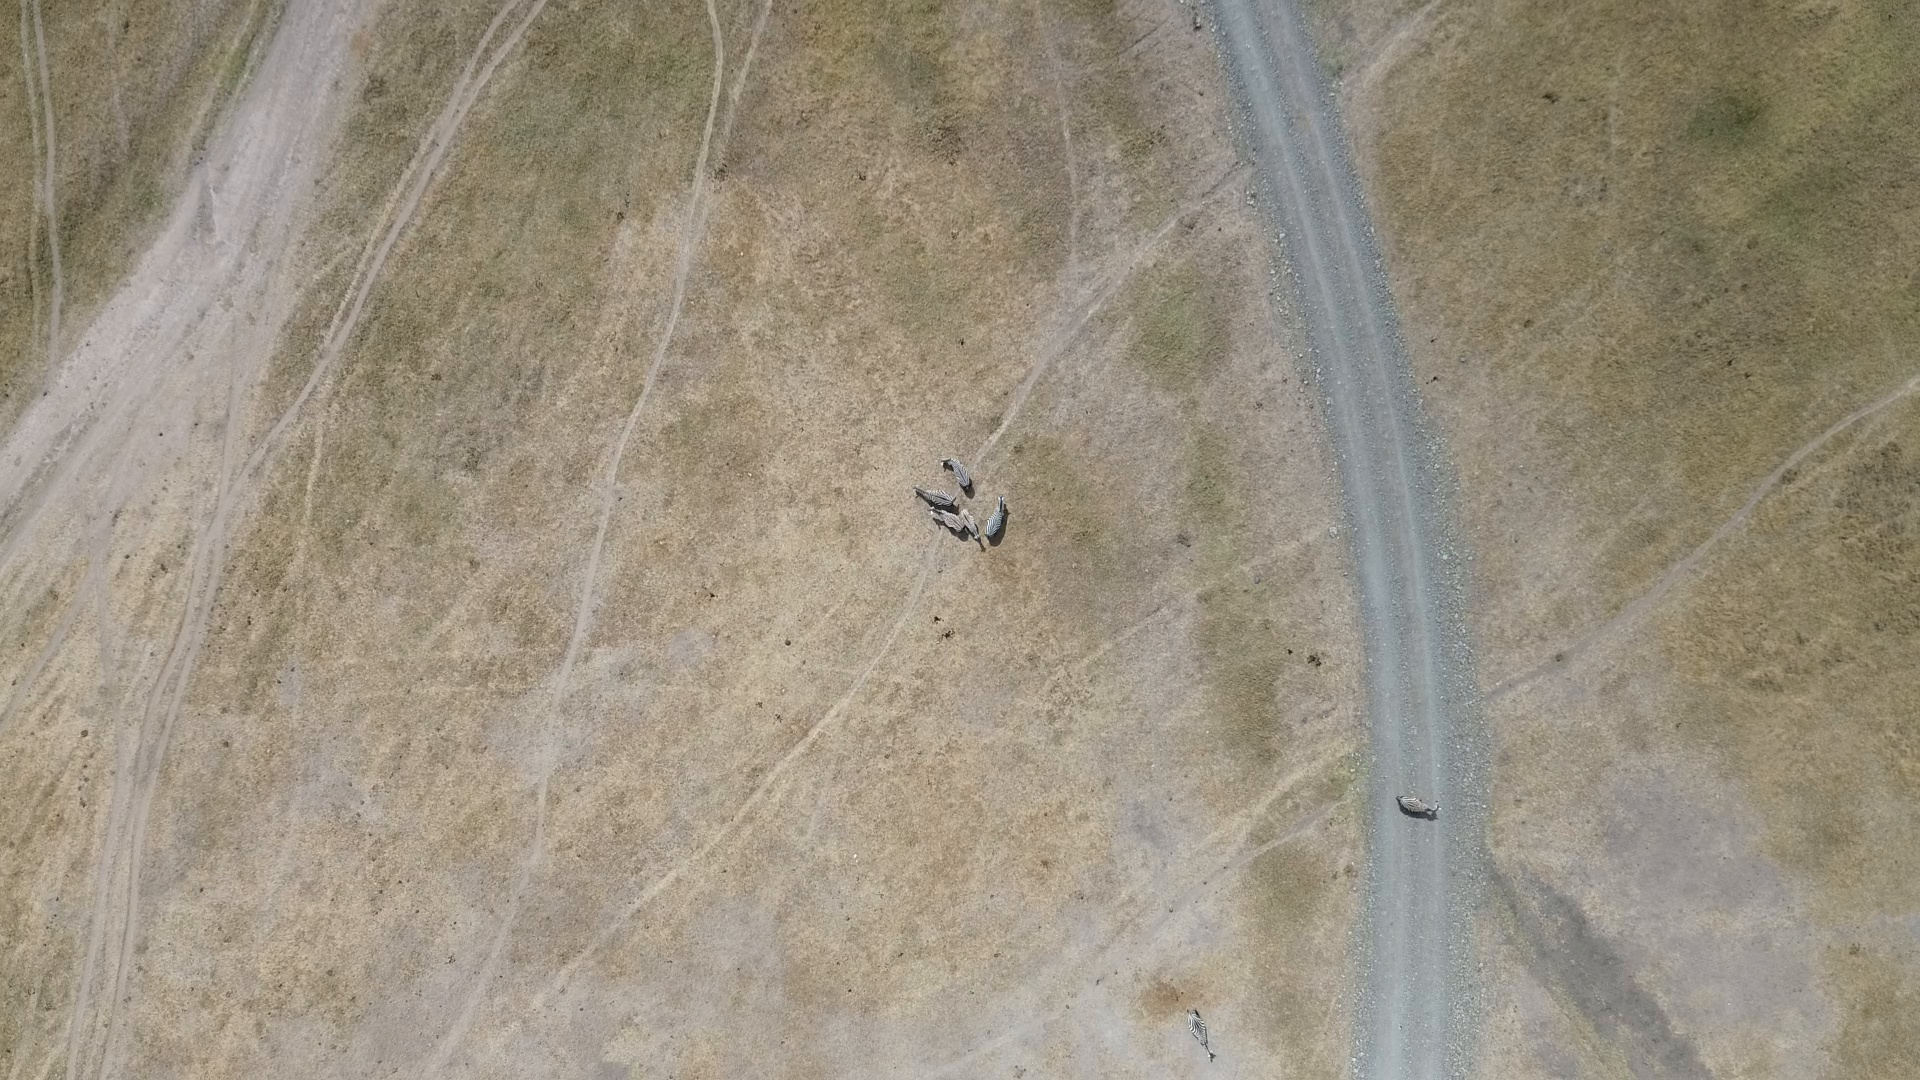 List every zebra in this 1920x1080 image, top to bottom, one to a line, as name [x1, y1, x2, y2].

zebra [936, 453, 972, 491]
zebra [909, 485, 957, 507]
zebra [983, 494, 1009, 539]
zebra [929, 504, 966, 535]
zebra [960, 506, 981, 543]
zebra [1392, 793, 1441, 818]
zebra [1184, 1009, 1216, 1062]